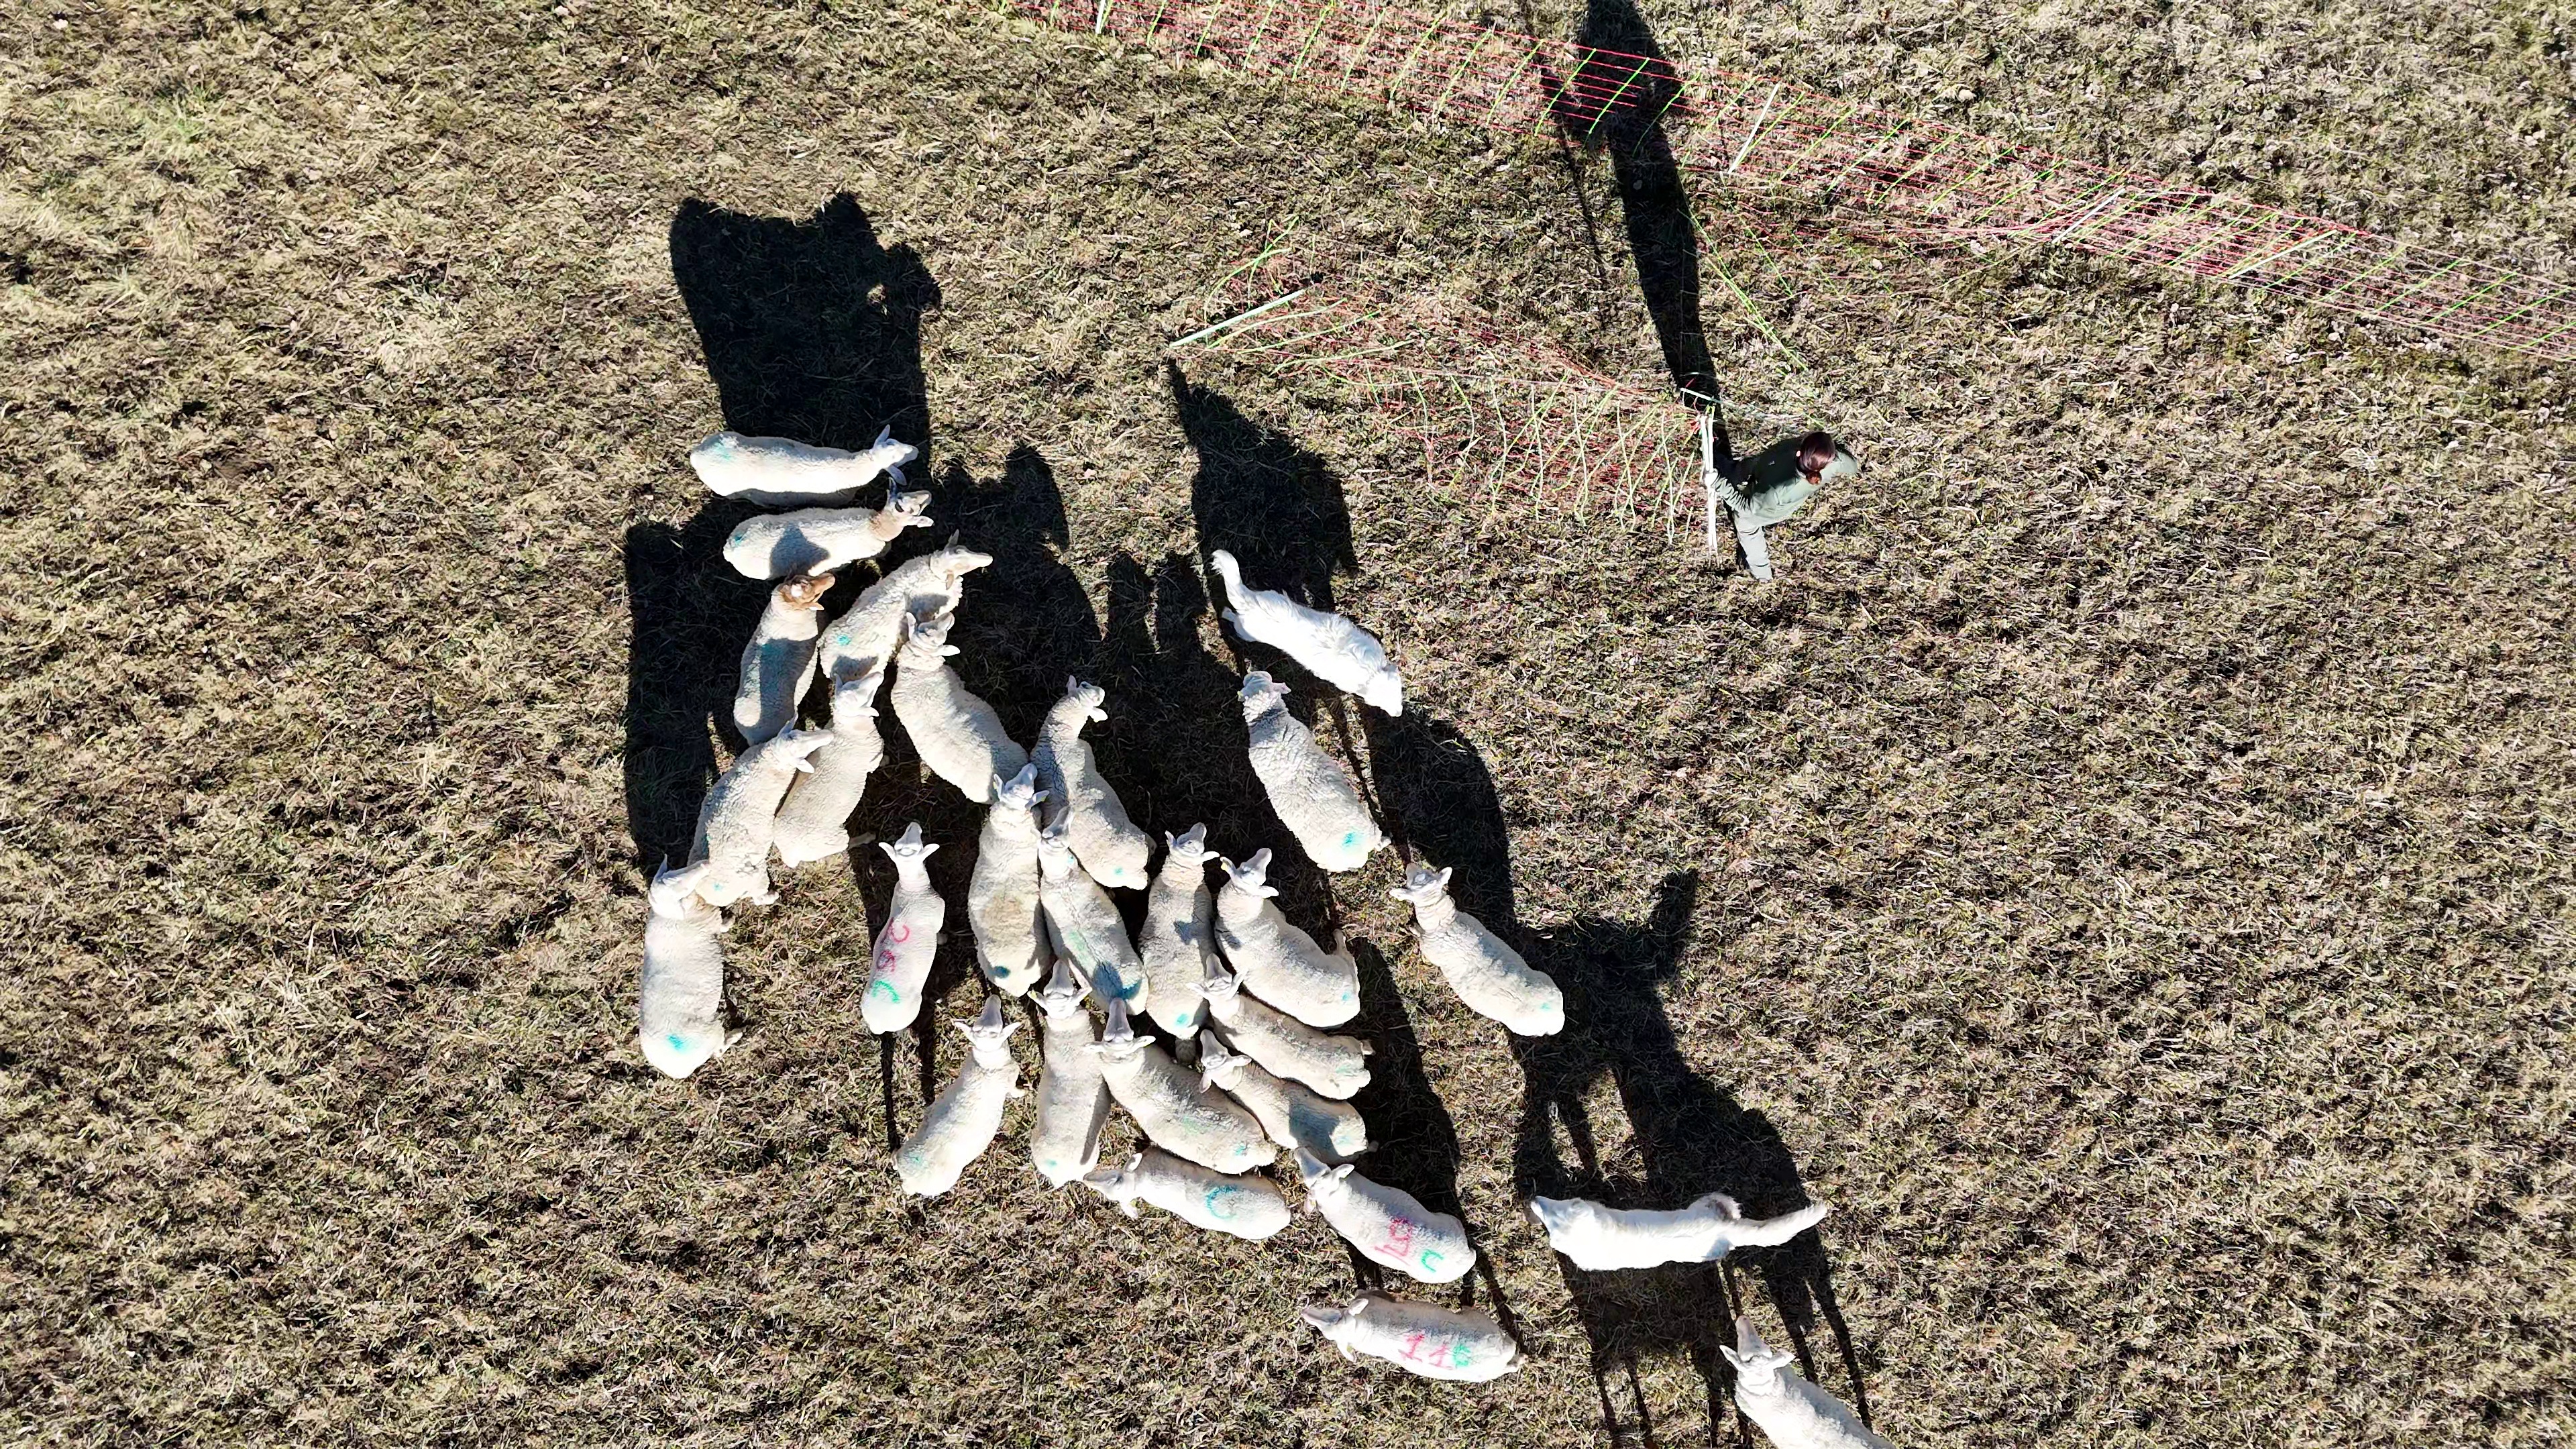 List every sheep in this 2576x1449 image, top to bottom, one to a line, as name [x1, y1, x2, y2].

sheep [690, 424, 918, 509]
sheep [723, 478, 936, 580]
sheep [789, 530, 993, 728]
sheep [734, 562, 835, 745]
sheep [891, 612, 1031, 805]
sheep [1237, 670, 1391, 875]
sheep [773, 671, 891, 868]
sheep [1030, 675, 1157, 890]
sheep [686, 712, 836, 908]
sheep [967, 762, 1059, 998]
sheep [1030, 806, 1148, 1015]
sheep [861, 821, 945, 1035]
sheep [1136, 823, 1219, 1143]
sheep [1214, 847, 1360, 1028]
sheep [639, 854, 743, 1079]
sheep [1389, 863, 1565, 1037]
sheep [1185, 953, 1376, 1100]
sheep [1026, 959, 1110, 1188]
sheep [896, 995, 1028, 1197]
sheep [1080, 997, 1277, 1174]
sheep [1199, 1029, 1379, 1166]
sheep [1082, 1146, 1290, 1239]
sheep [1292, 1146, 1476, 1284]
sheep [1302, 1288, 1529, 1382]
sheep [1720, 1316, 1896, 1449]